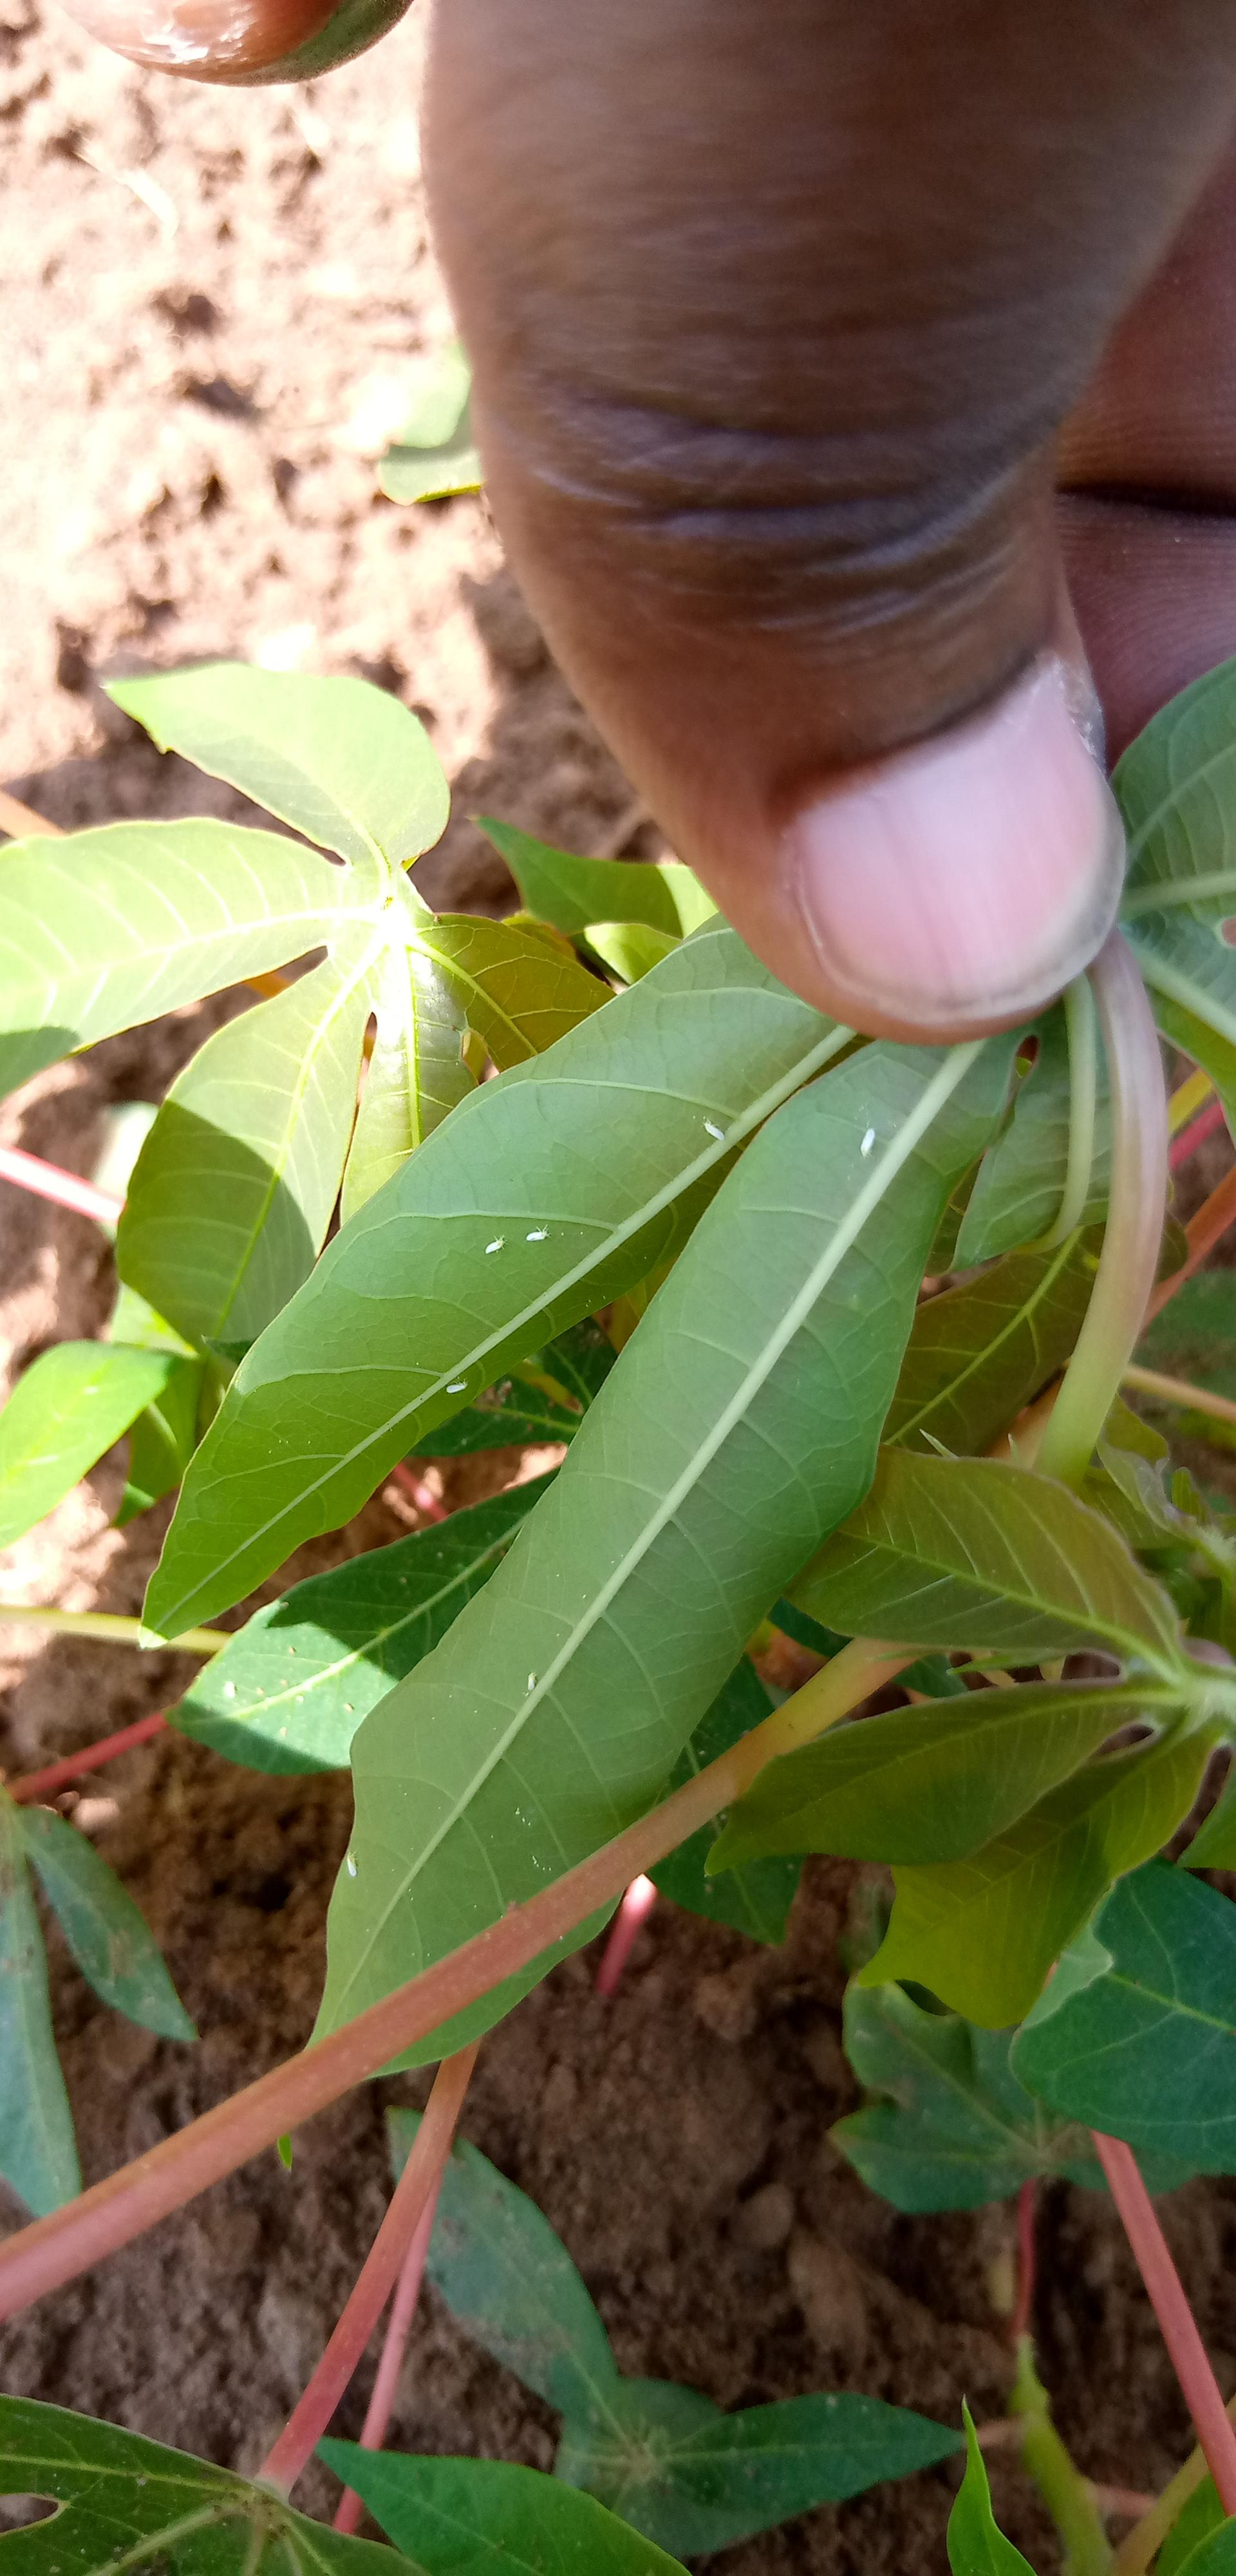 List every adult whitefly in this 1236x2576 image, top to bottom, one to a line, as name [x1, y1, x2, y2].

whitefly [691, 1113, 730, 1153]
whitefly [856, 1120, 889, 1160]
whitefly [524, 1222, 559, 1249]
whitefly [476, 1228, 523, 1263]
whitefly [438, 1372, 476, 1403]
whitefly [516, 1666, 547, 1701]
whitefly [345, 1844, 363, 1882]